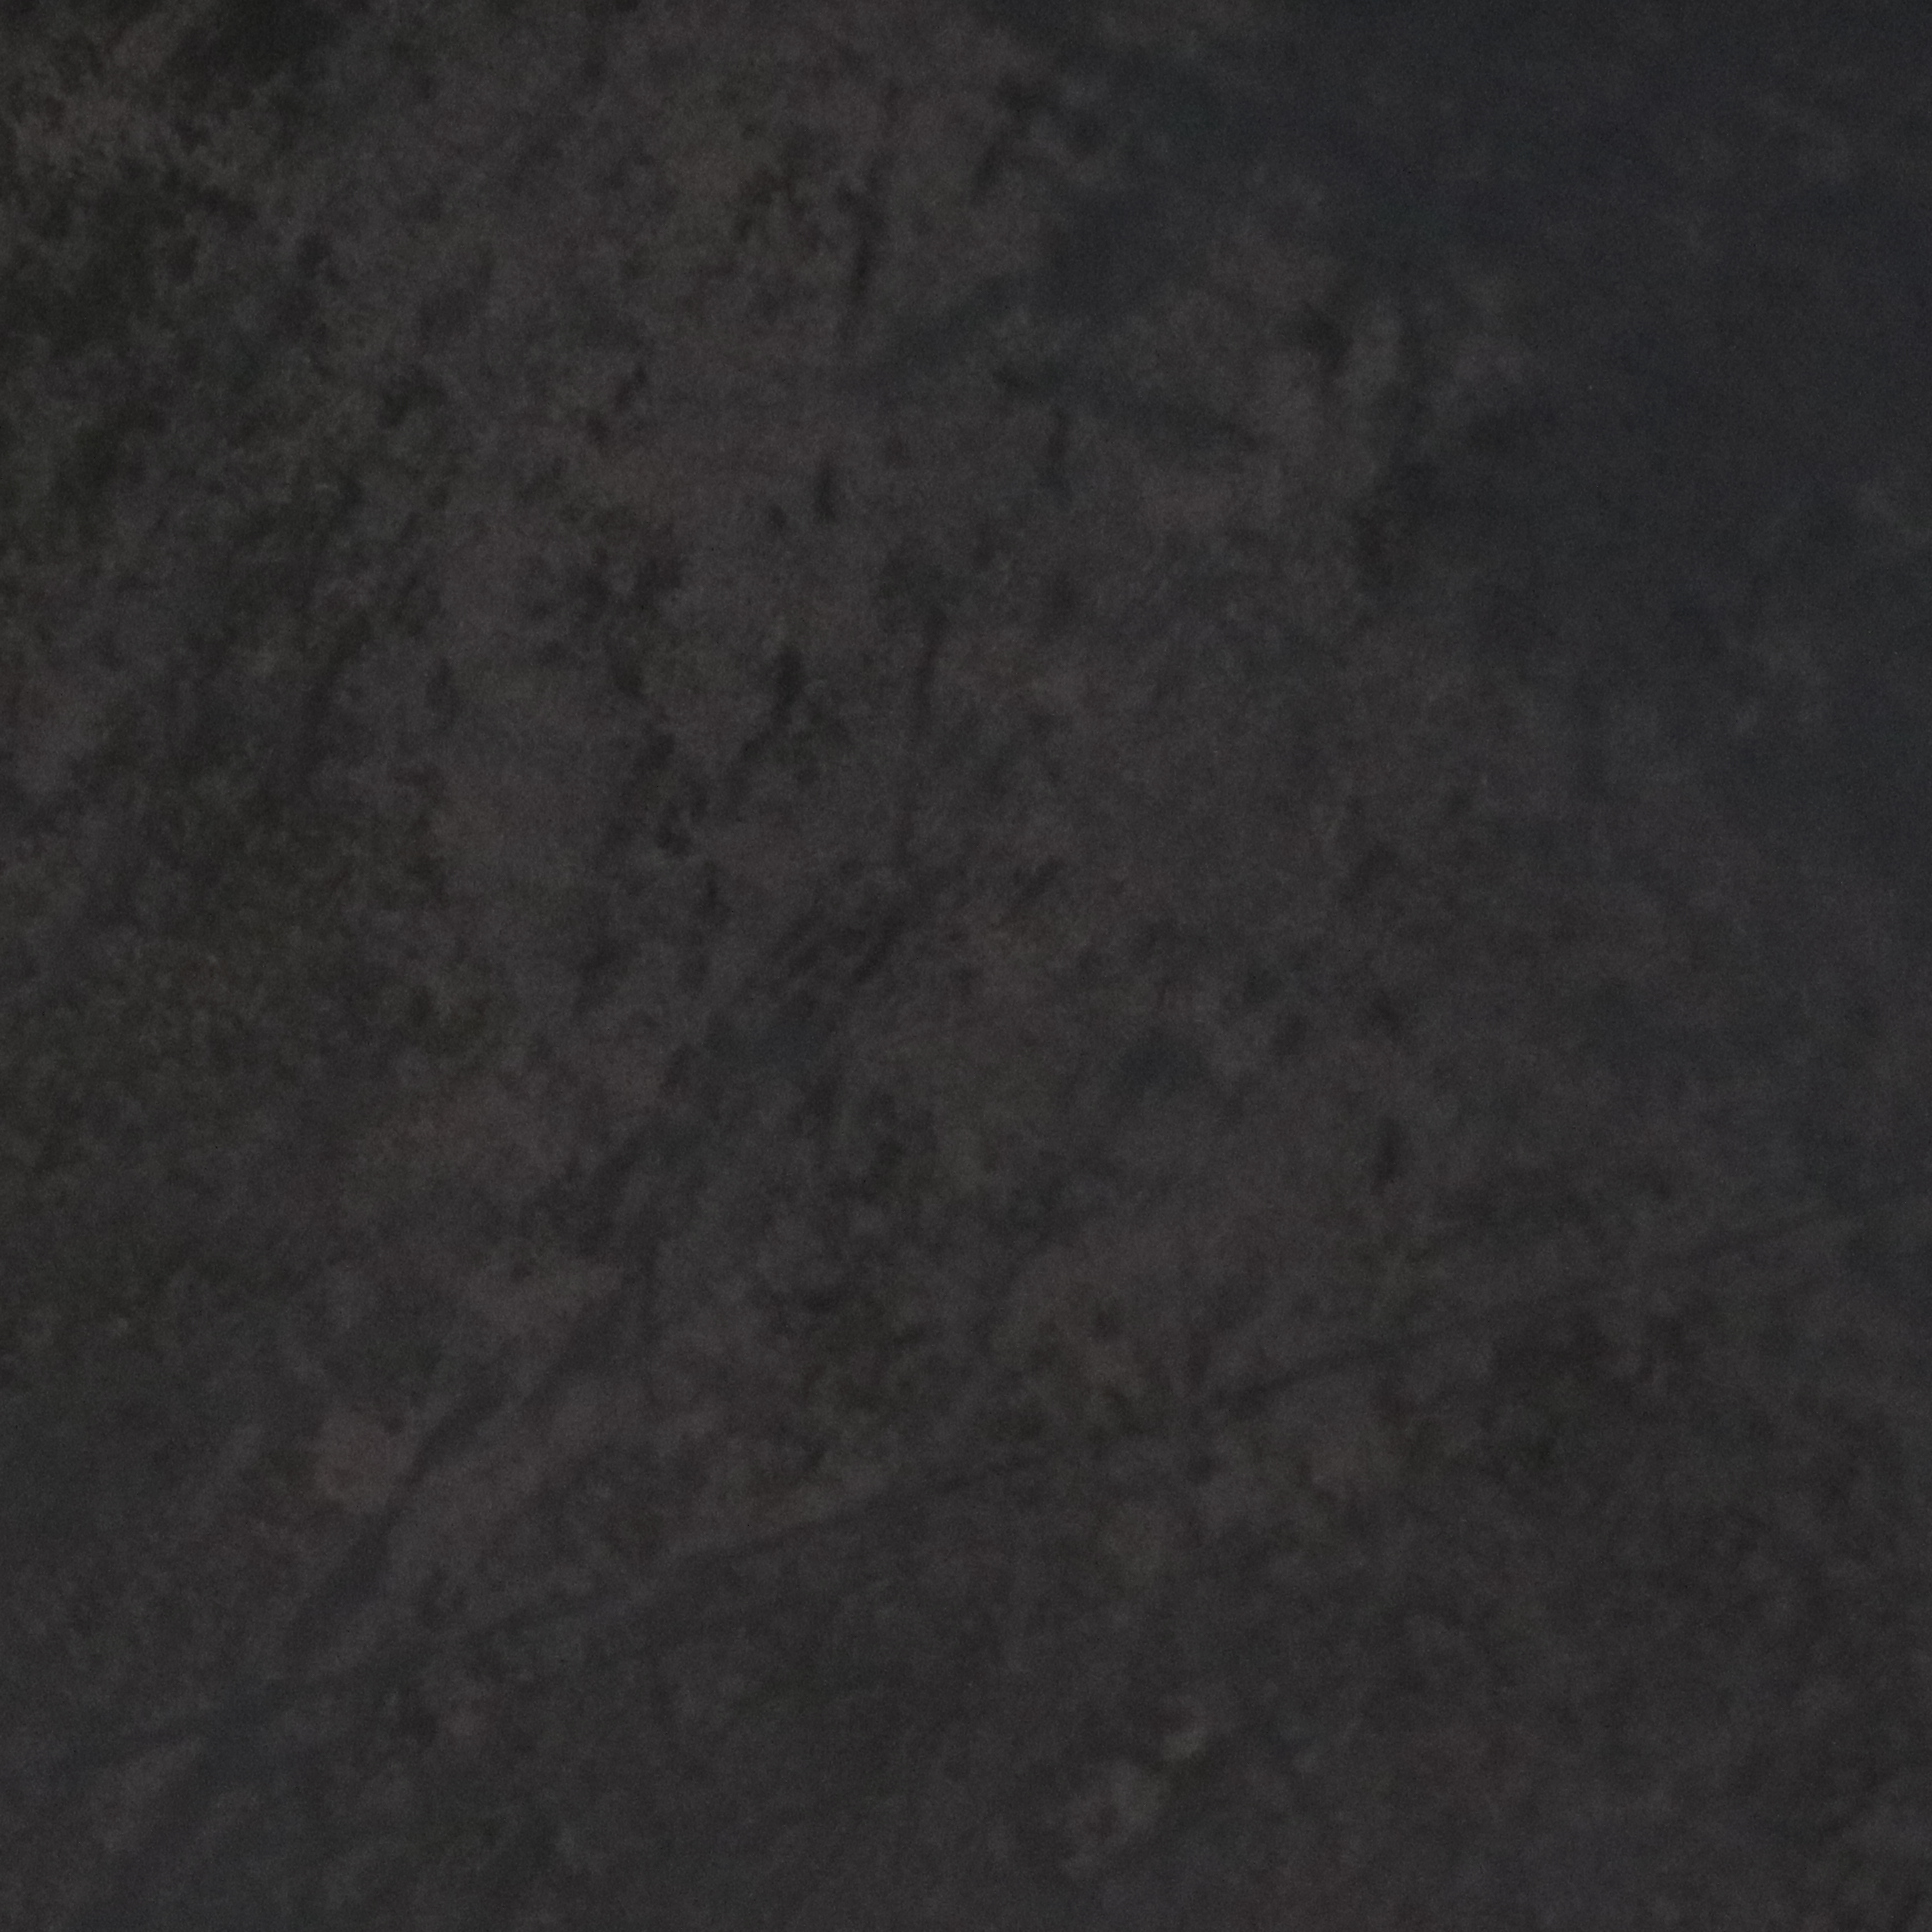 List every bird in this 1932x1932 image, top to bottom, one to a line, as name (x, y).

None